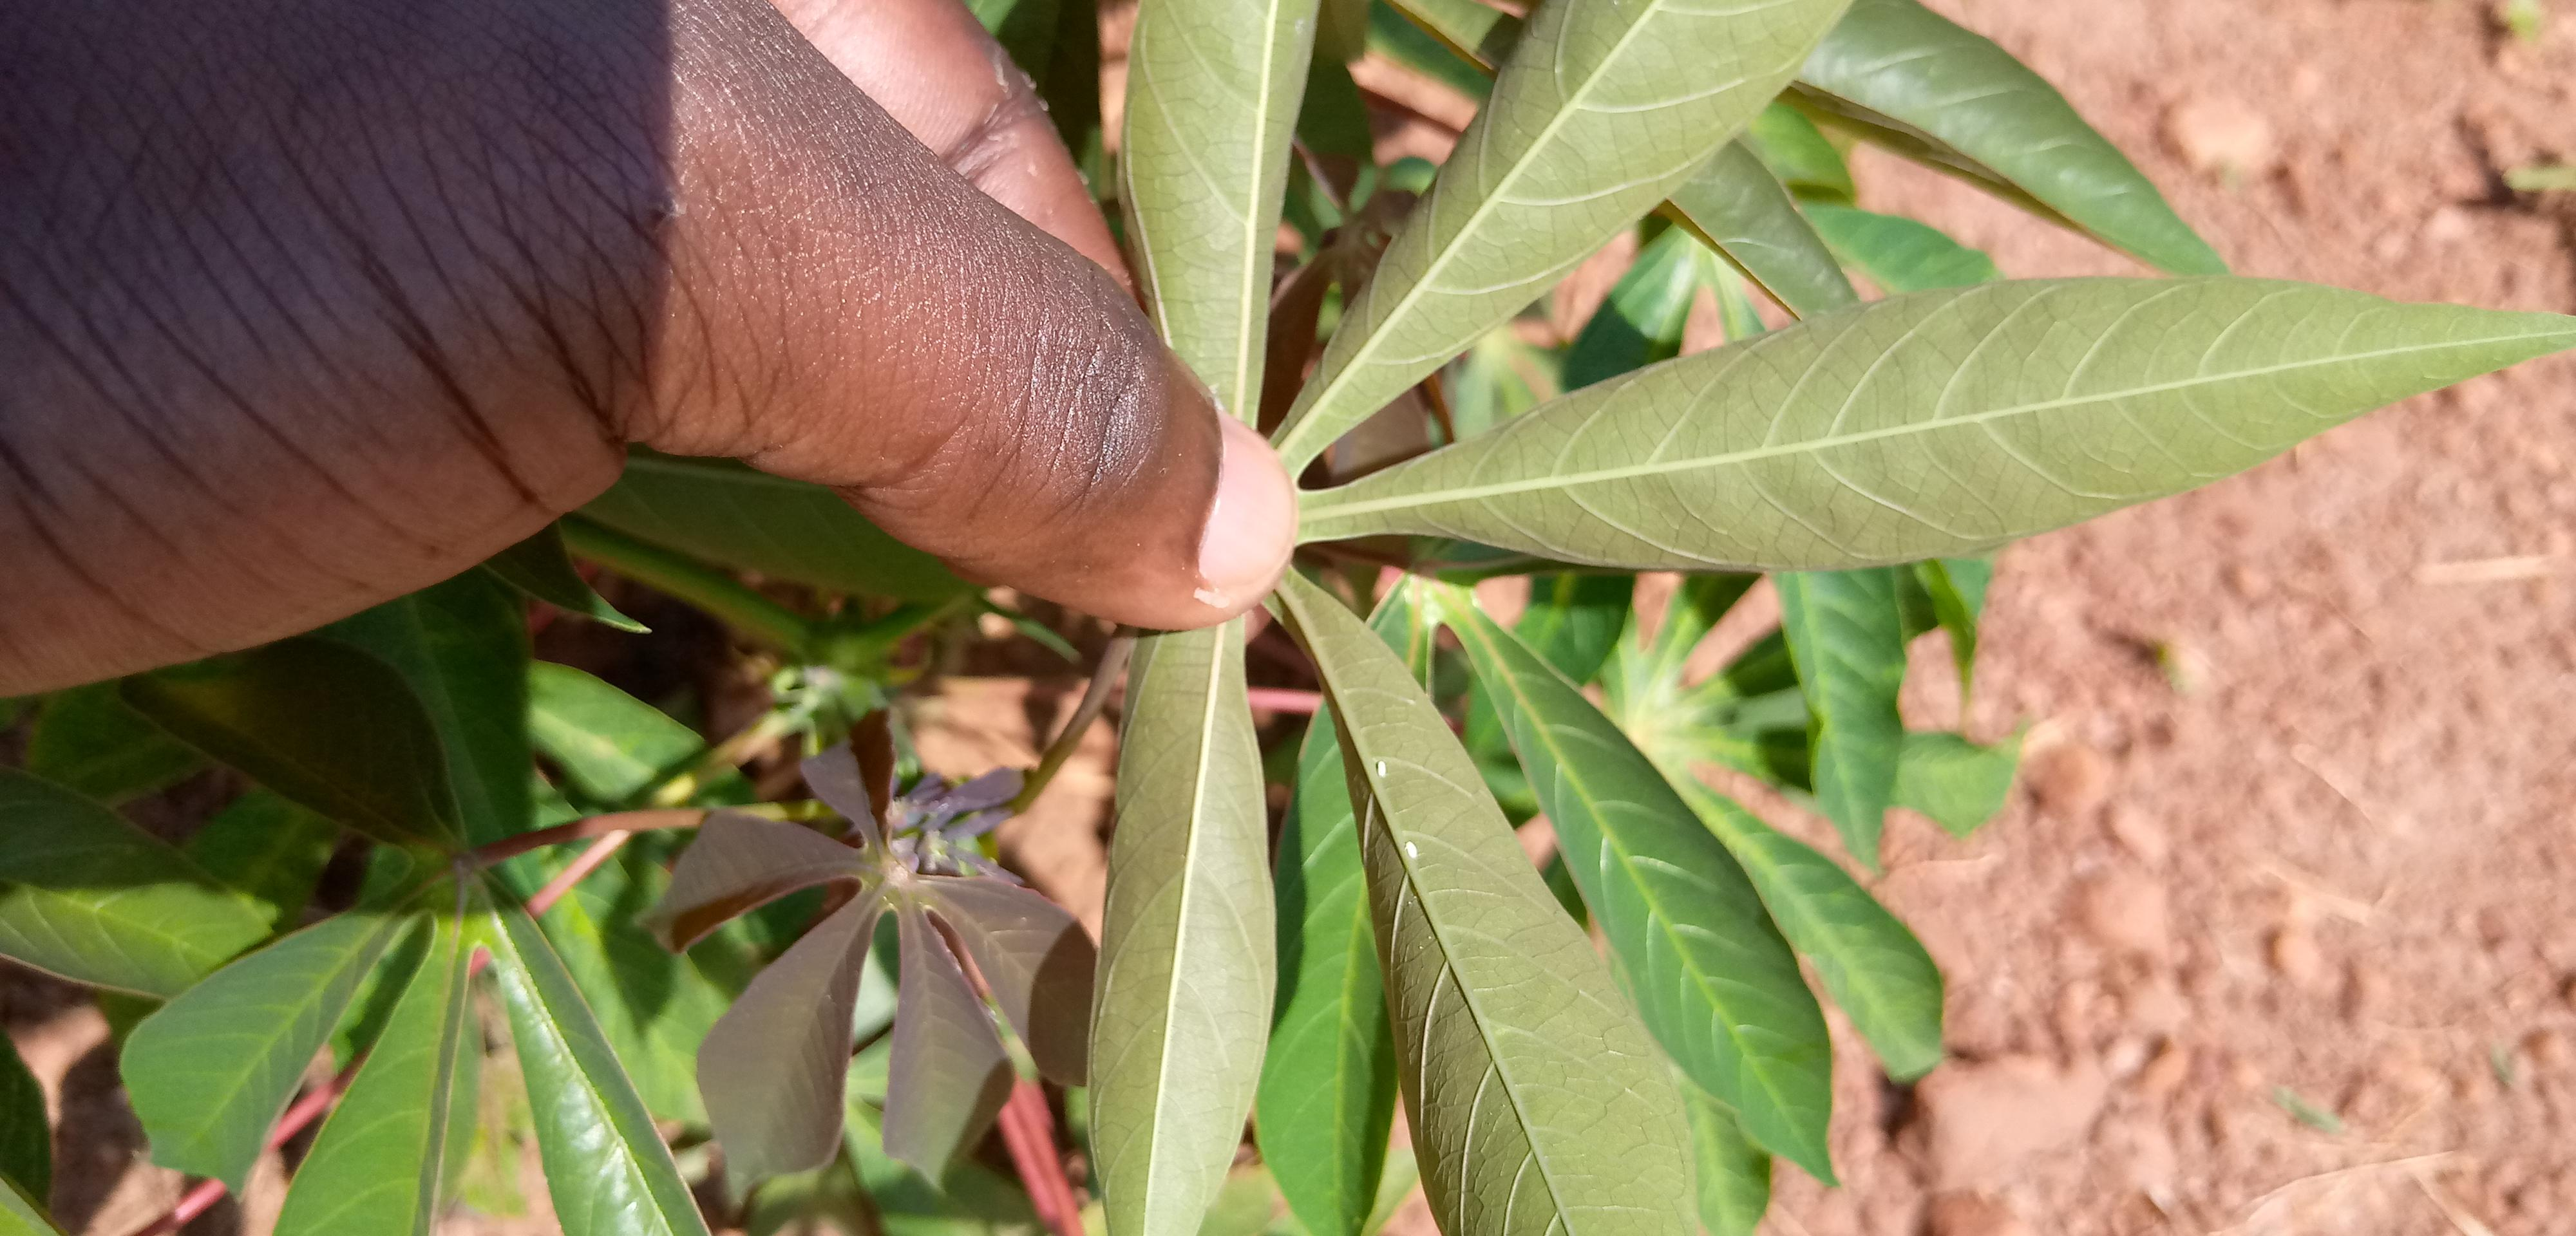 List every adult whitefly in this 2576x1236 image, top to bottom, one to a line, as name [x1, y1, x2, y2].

whitefly [1370, 751, 1393, 781]
whitefly [1395, 835, 1421, 861]